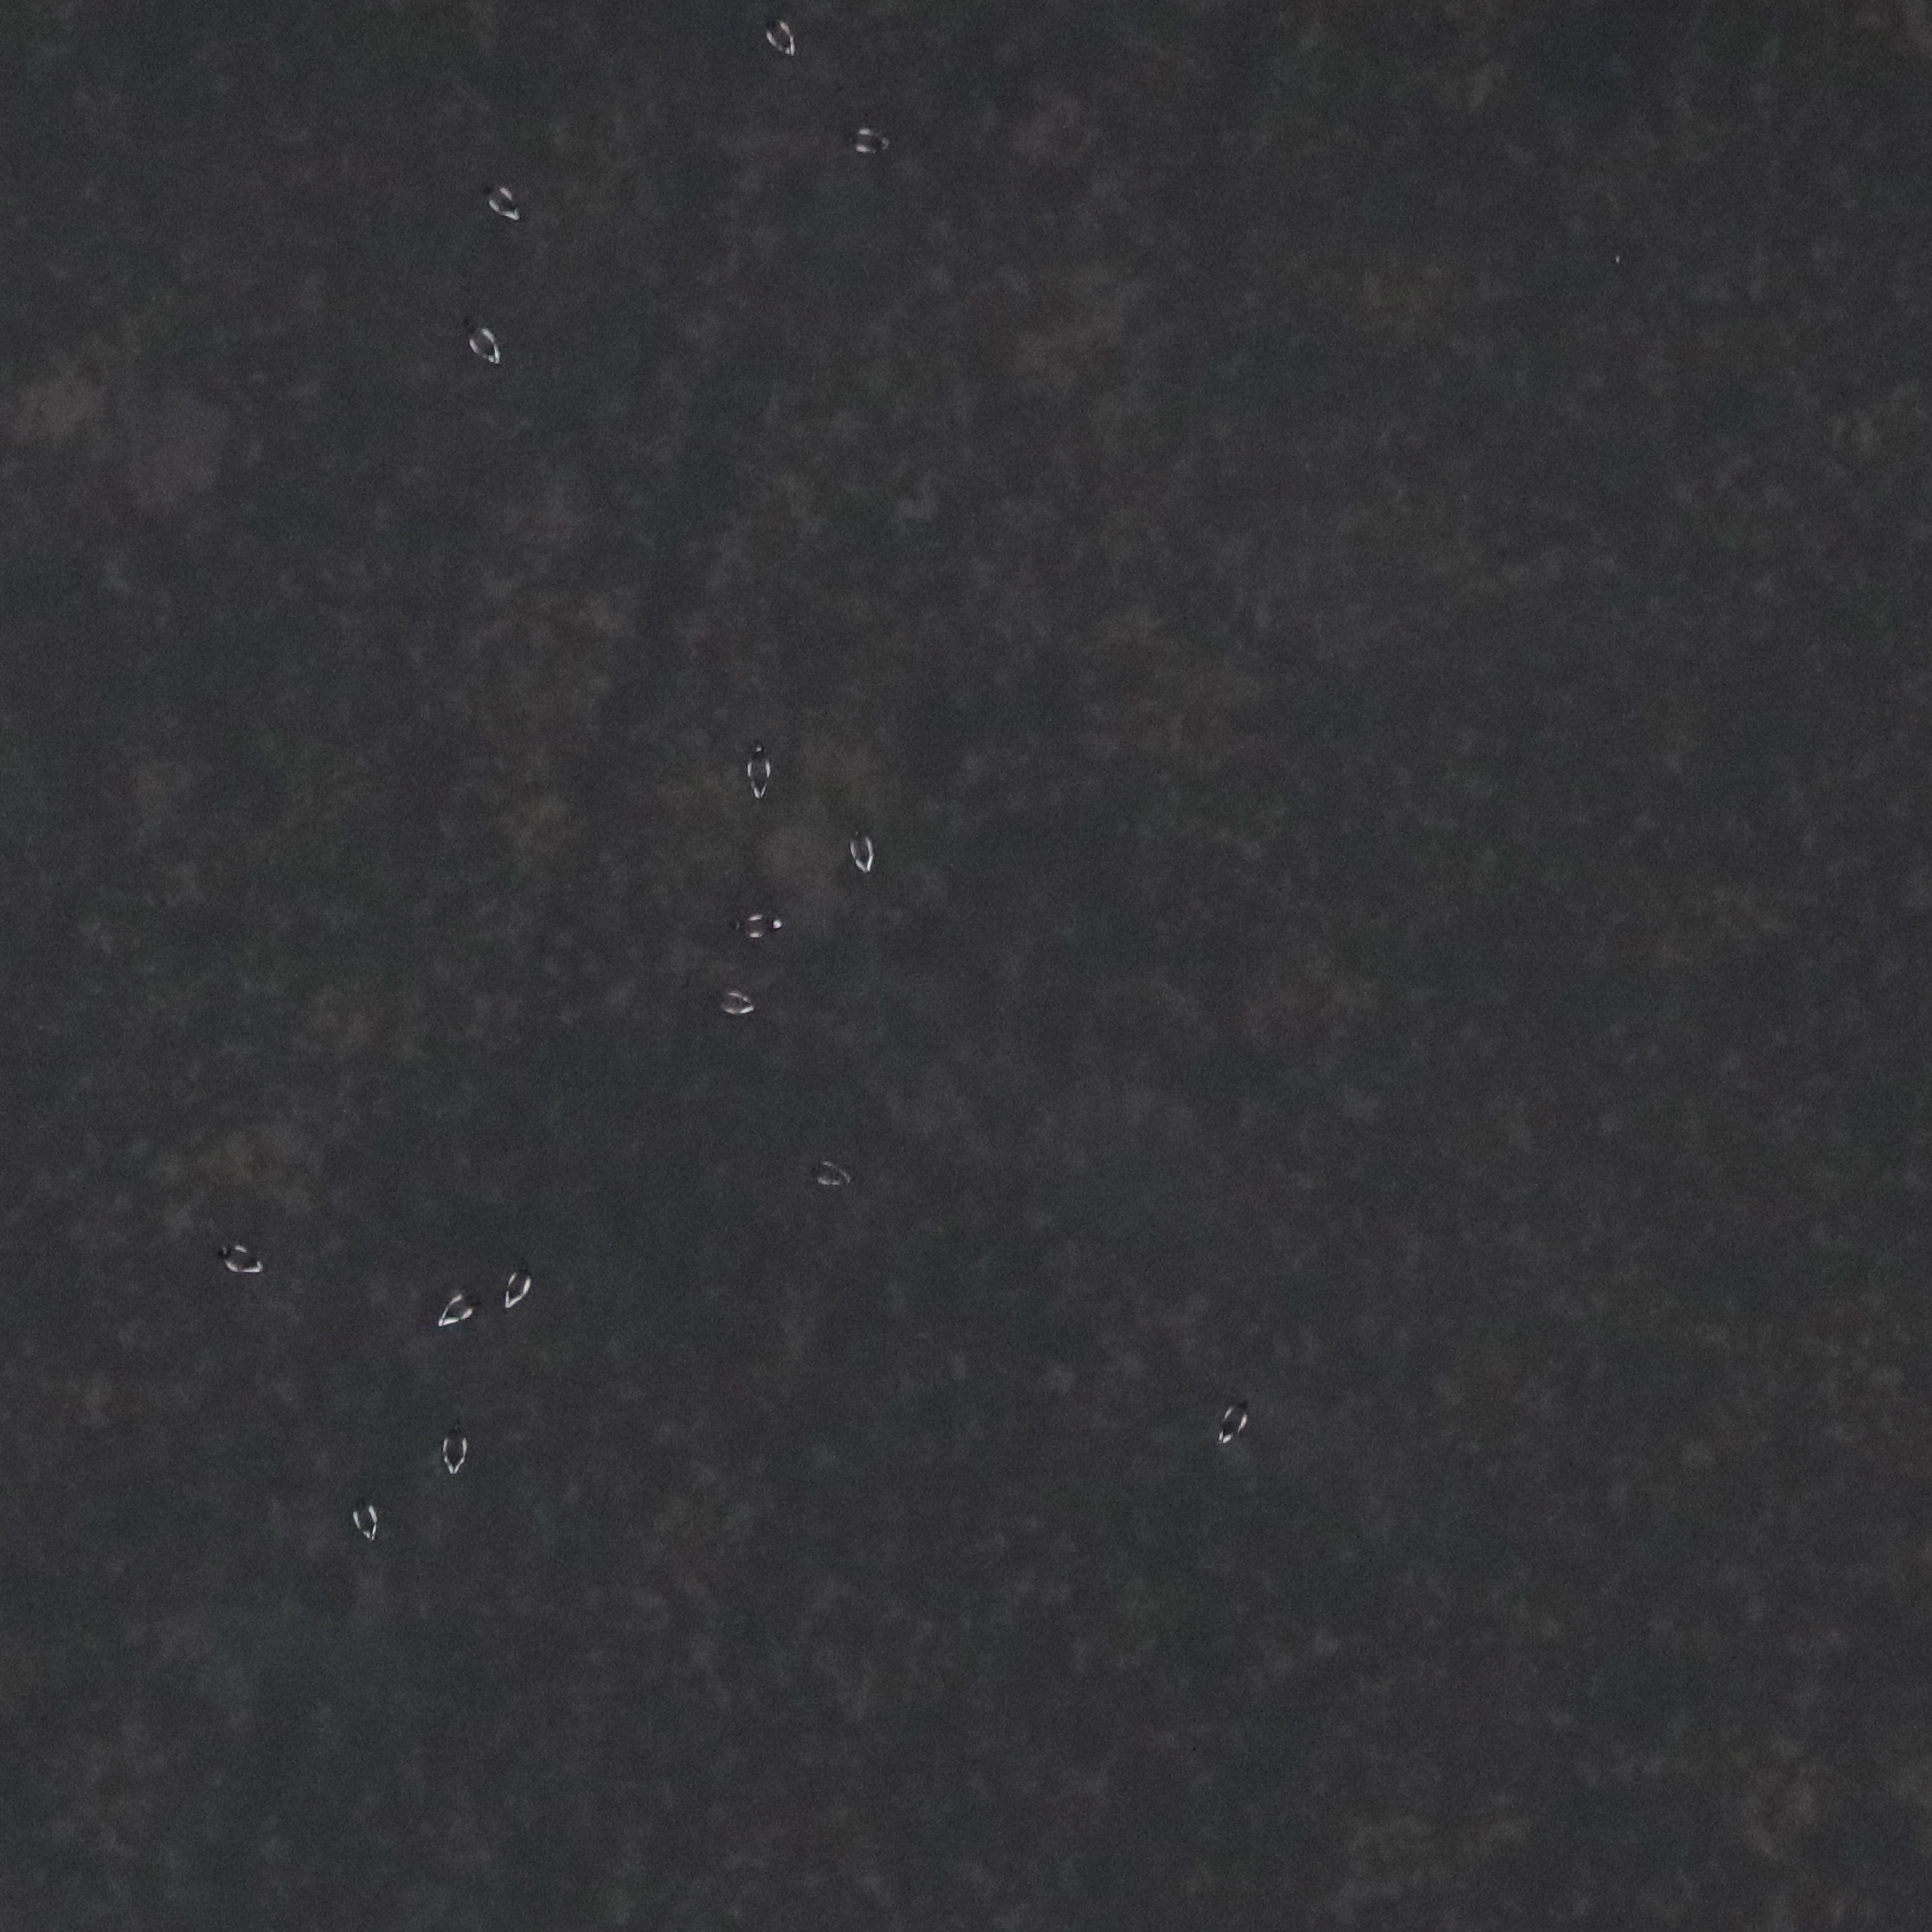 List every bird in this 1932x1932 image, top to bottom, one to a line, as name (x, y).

brant (778, 36)
brant (869, 142)
brant (503, 201)
brant (484, 344)
brant (761, 771)
brant (861, 851)
brant (758, 926)
brant (736, 1003)
brant (831, 1174)
brant (241, 1258)
brant (517, 1285)
brant (458, 1308)
brant (1232, 1422)
brant (454, 1451)
brant (366, 1518)